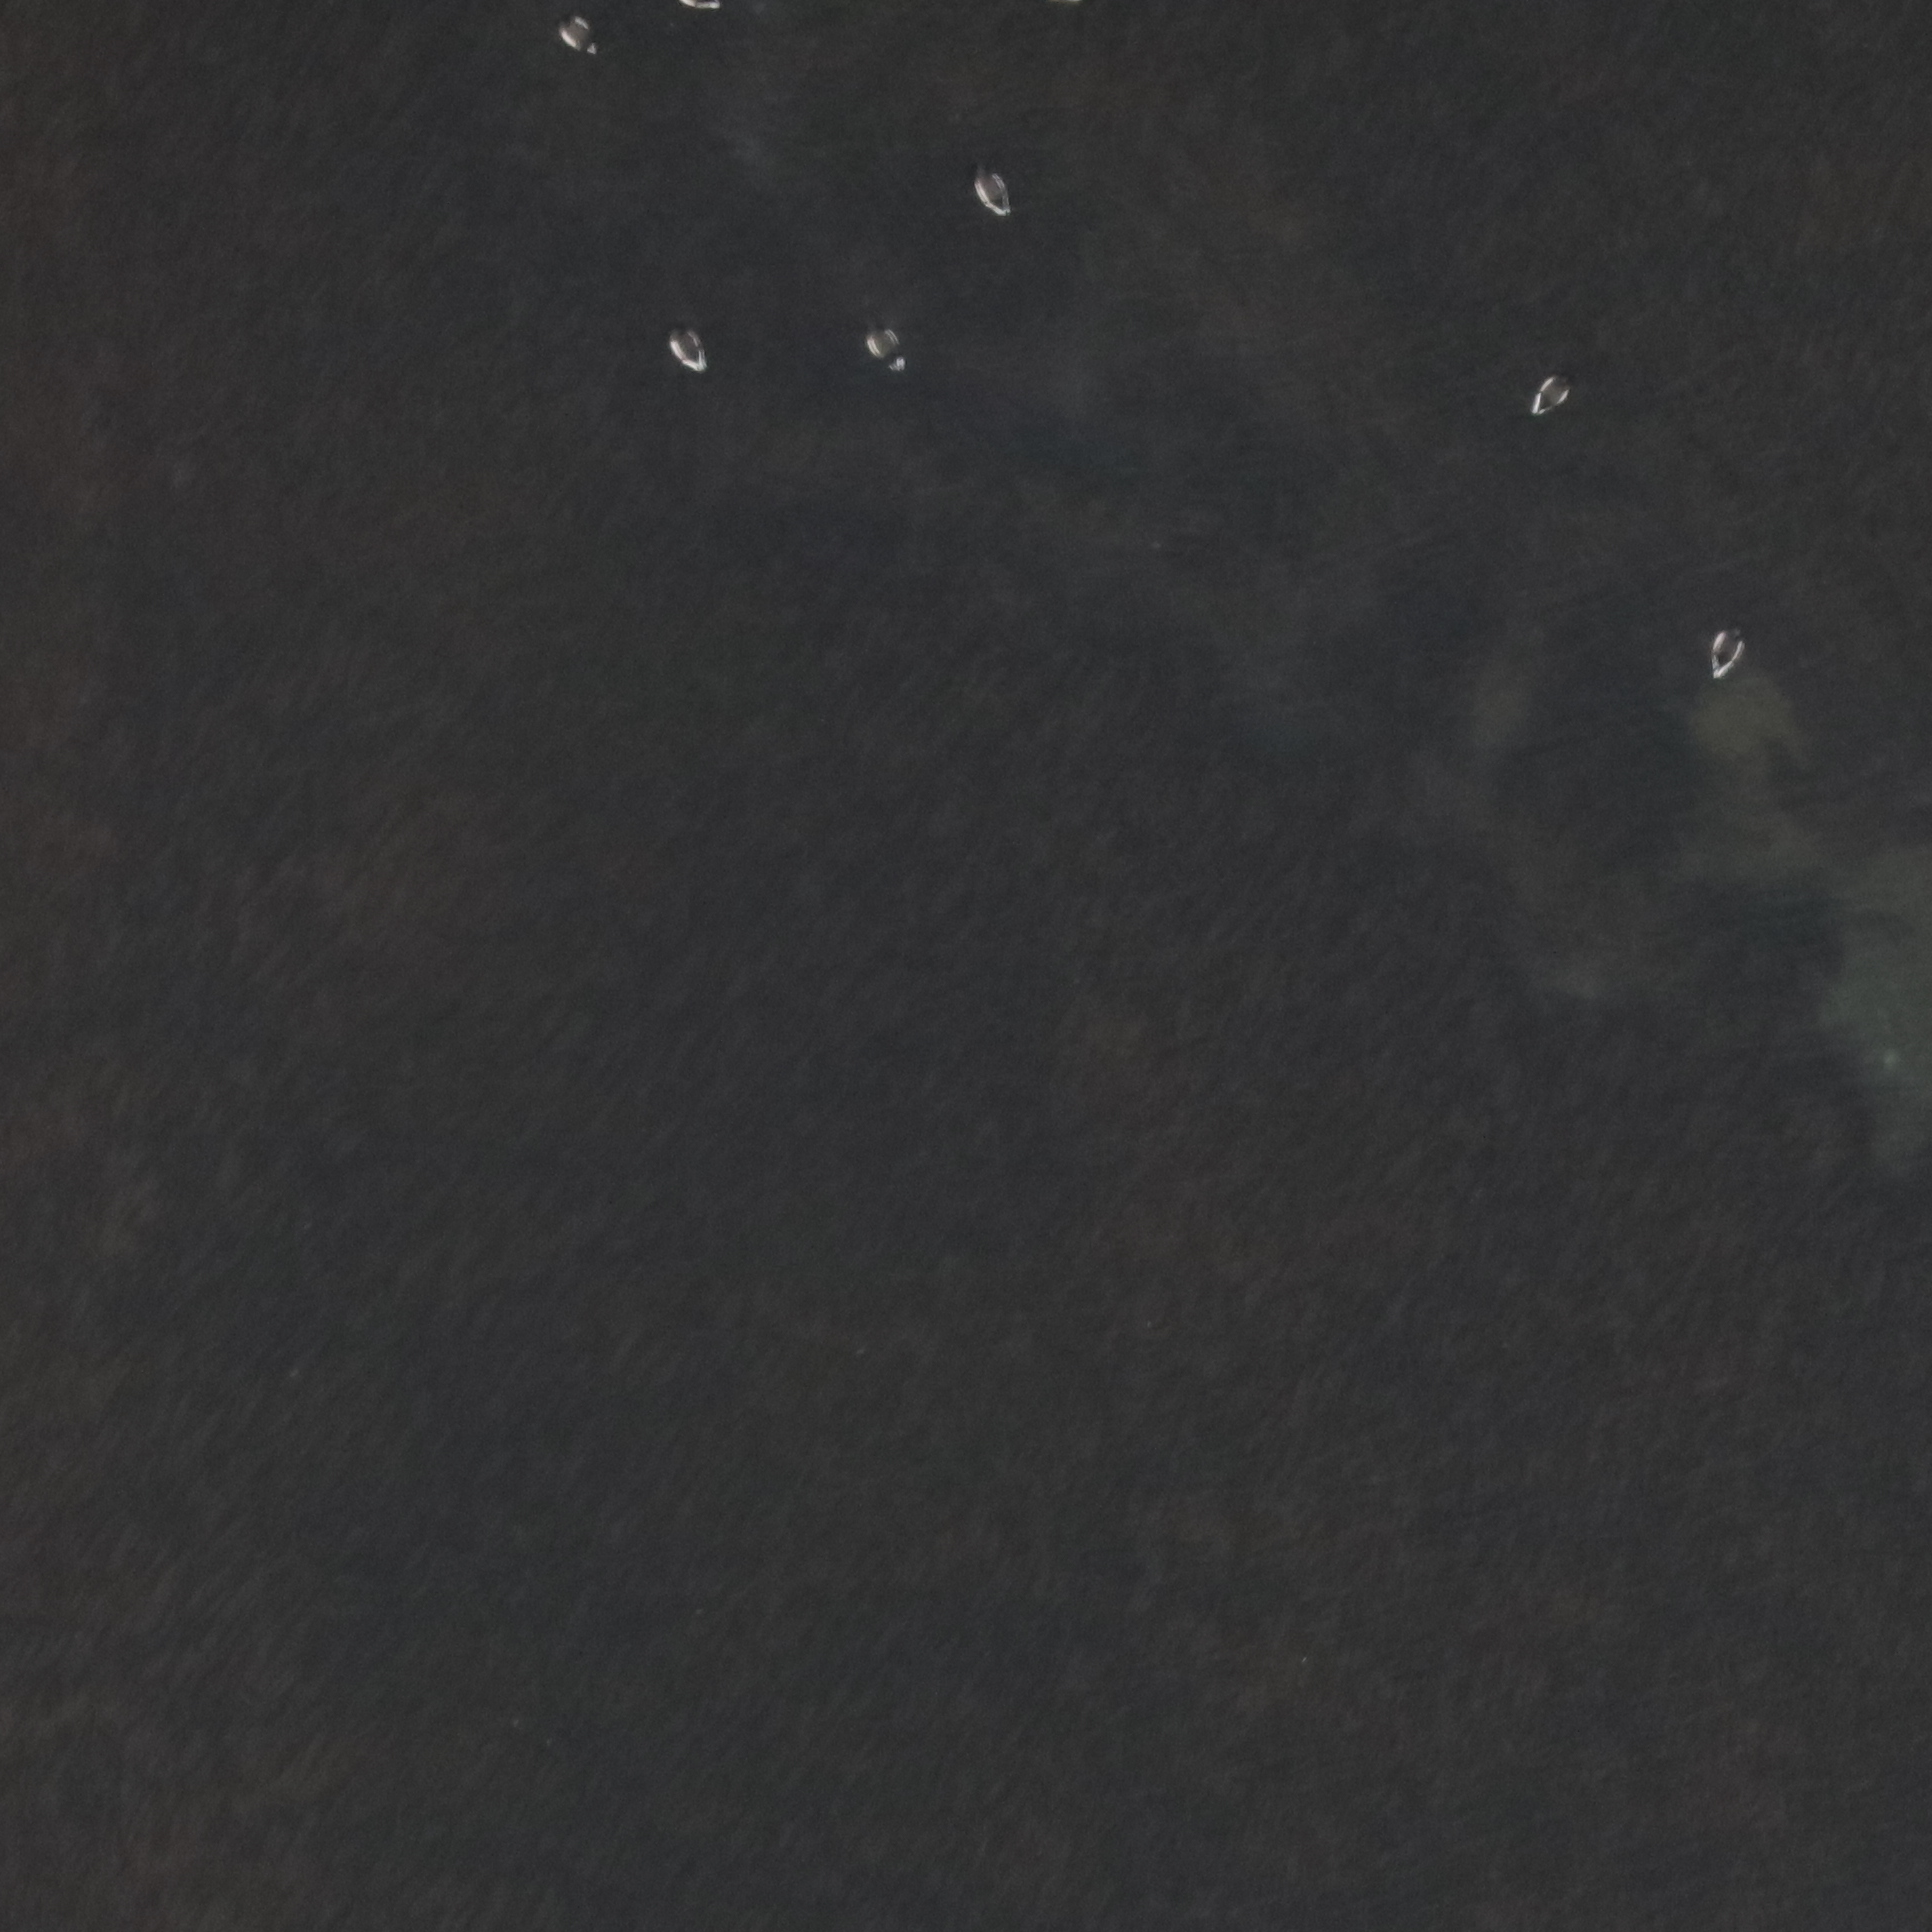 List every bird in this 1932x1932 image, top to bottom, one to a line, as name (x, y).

brant (579, 39)
brant (991, 190)
brant (885, 345)
brant (685, 348)
brant (1552, 395)
brant (1727, 650)